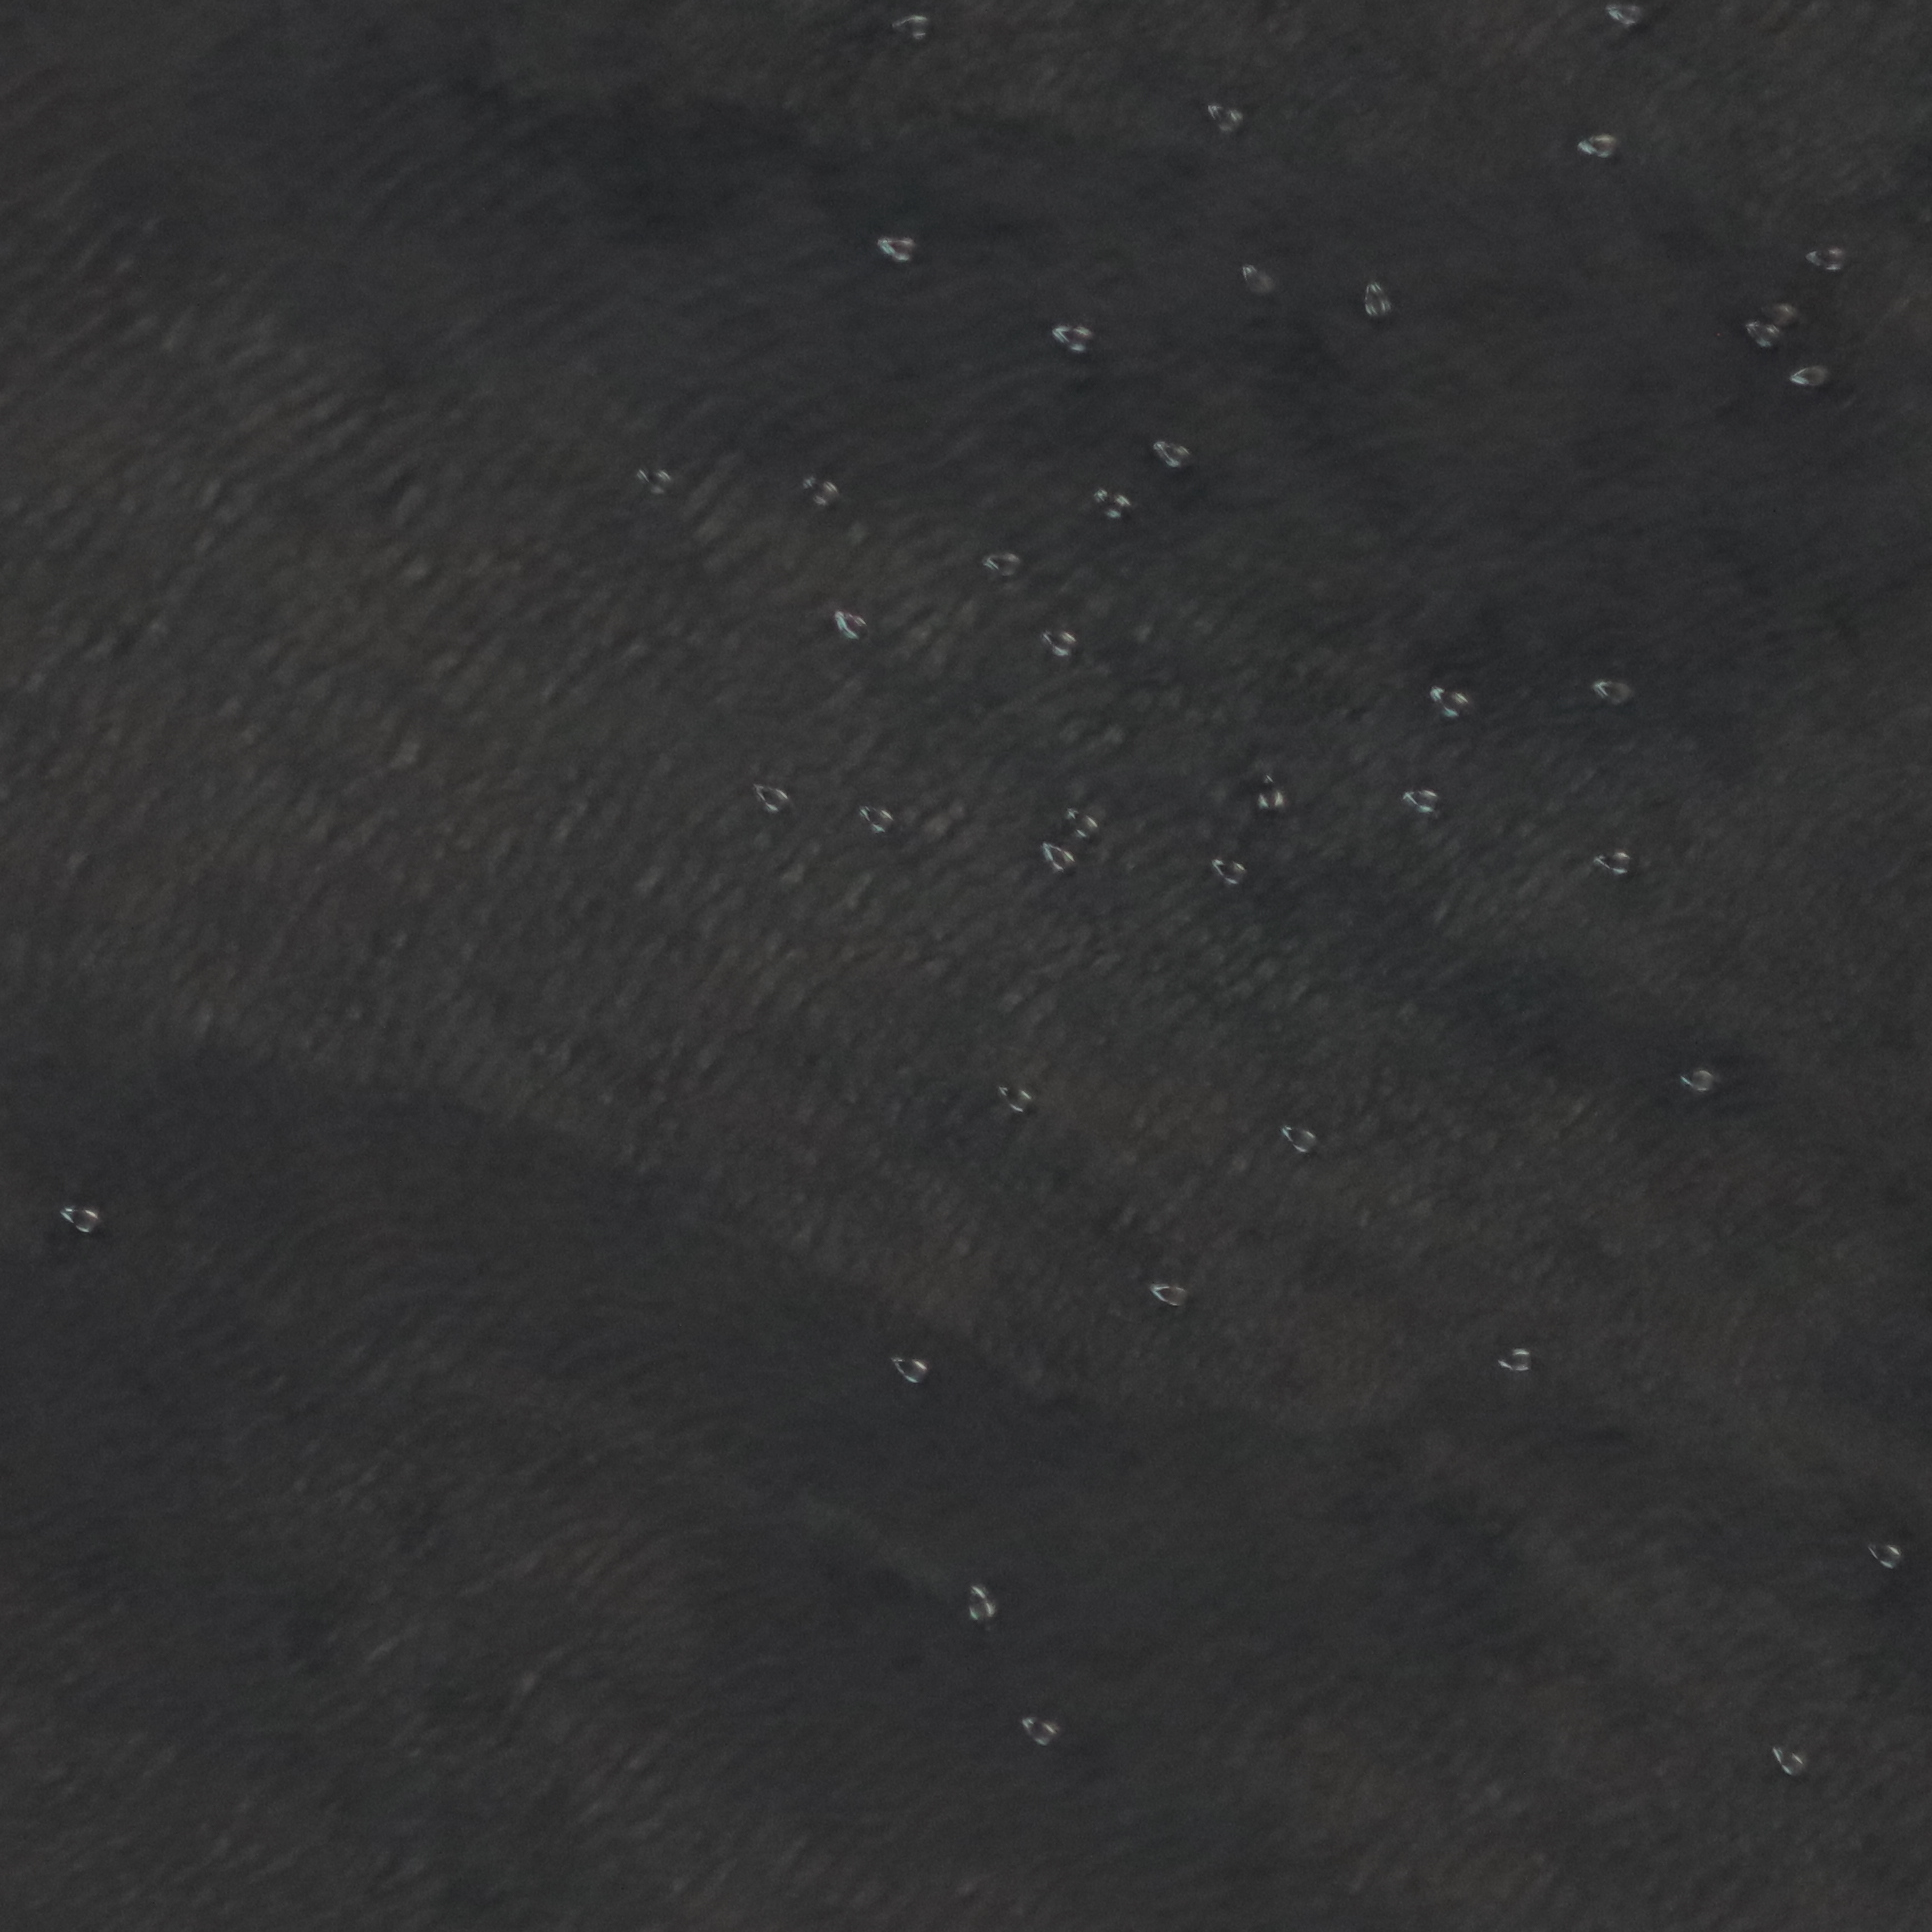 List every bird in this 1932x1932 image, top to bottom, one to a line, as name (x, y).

brant (1629, 13)
brant (915, 28)
brant (1227, 118)
brant (1602, 145)
brant (902, 248)
brant (1830, 259)
brant (1255, 282)
brant (1376, 302)
brant (1782, 307)
brant (1762, 329)
brant (1076, 338)
brant (1811, 376)
brant (1174, 456)
brant (657, 480)
brant (818, 497)
brant (1111, 506)
brant (1003, 562)
brant (855, 625)
brant (1063, 642)
brant (1613, 693)
brant (1452, 702)
brant (1271, 797)
brant (773, 798)
brant (1424, 801)
brant (879, 819)
brant (1087, 825)
brant (1061, 858)
brant (1618, 862)
brant (1231, 871)
brant (1700, 1080)
brant (1018, 1099)
brant (1303, 1139)
brant (82, 1220)
brant (1172, 1296)
brant (1518, 1361)
brant (913, 1369)
brant (1886, 1554)
brant (982, 1607)
brant (1040, 1729)
brant (1797, 1765)